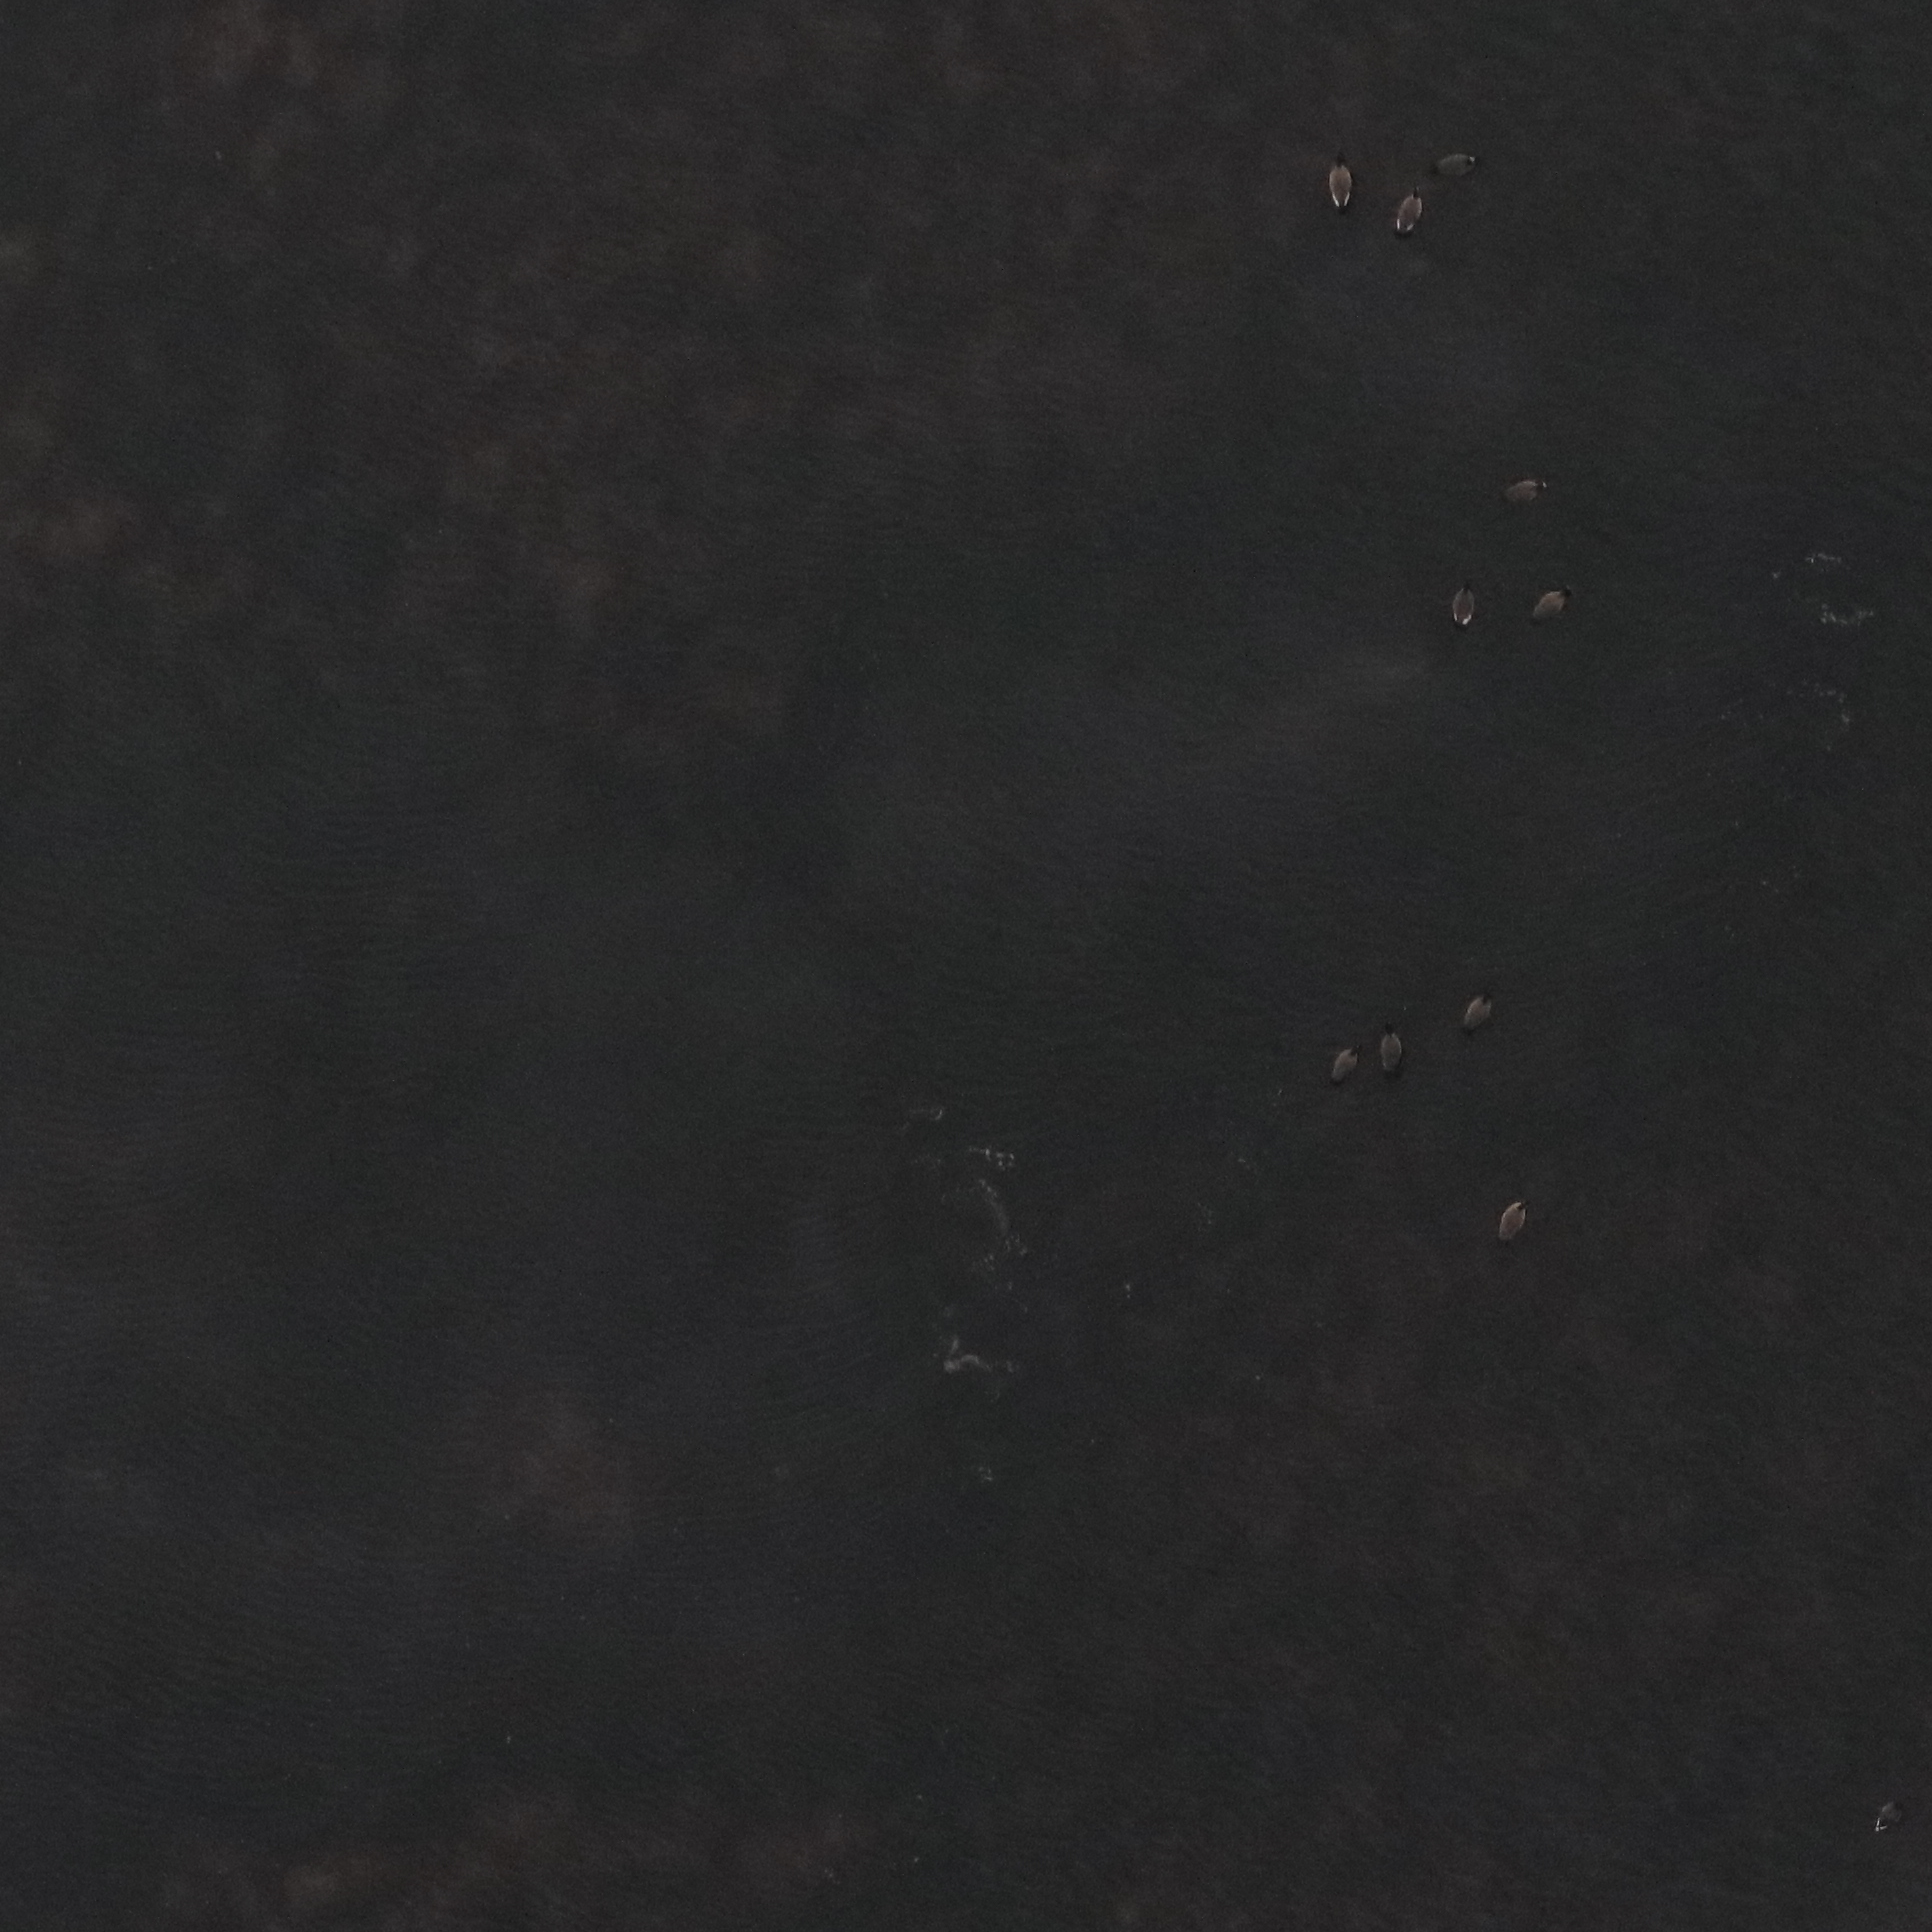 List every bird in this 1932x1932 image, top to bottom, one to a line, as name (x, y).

Canada goose (1454, 166)
Canada goose (1341, 185)
Canada goose (1410, 211)
Canada goose (1525, 491)
Canada goose (1551, 605)
Canada goose (1463, 606)
Canada goose (1480, 1015)
Canada goose (1393, 1049)
Canada goose (1343, 1066)
Canada goose (1513, 1221)
brant (1887, 1814)